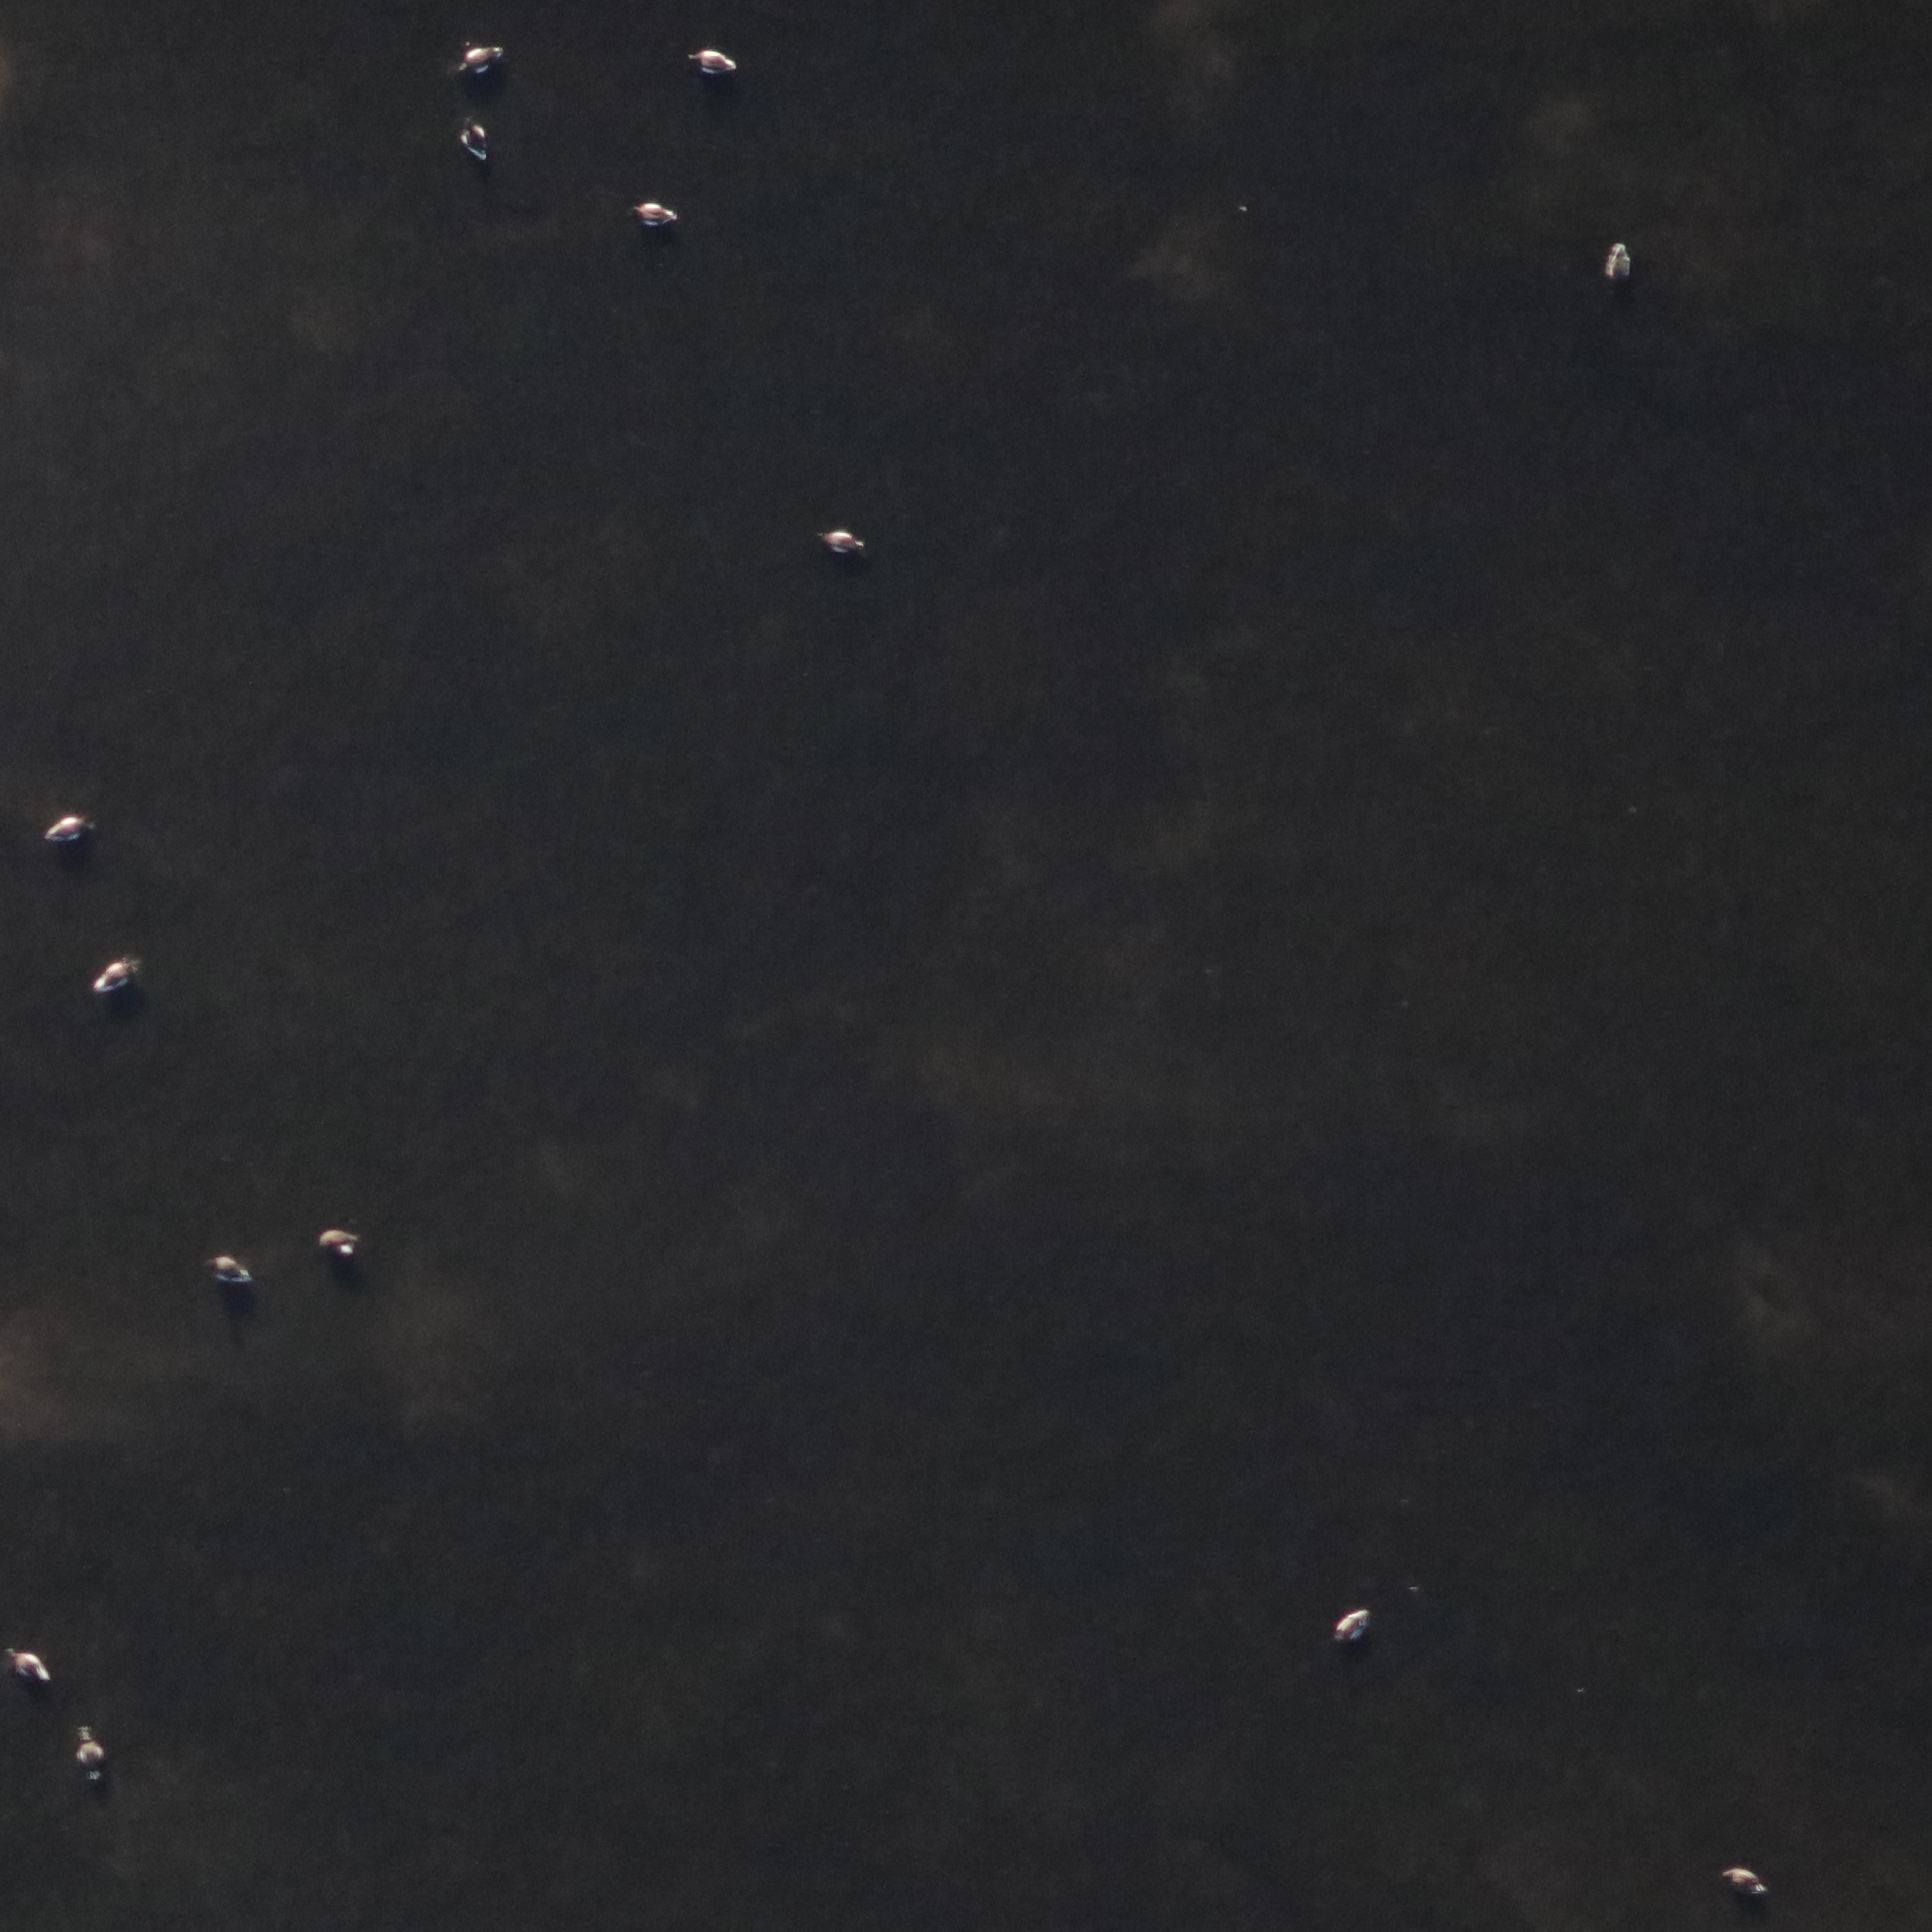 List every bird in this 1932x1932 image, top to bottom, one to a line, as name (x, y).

brant (480, 61)
brant (713, 64)
brant (474, 139)
brant (653, 215)
brant (1628, 265)
brant (841, 543)
brant (70, 831)
brant (115, 976)
brant (341, 1241)
brant (228, 1270)
brant (1348, 1628)
brant (26, 1665)
brant (89, 1753)
brant (1742, 1882)